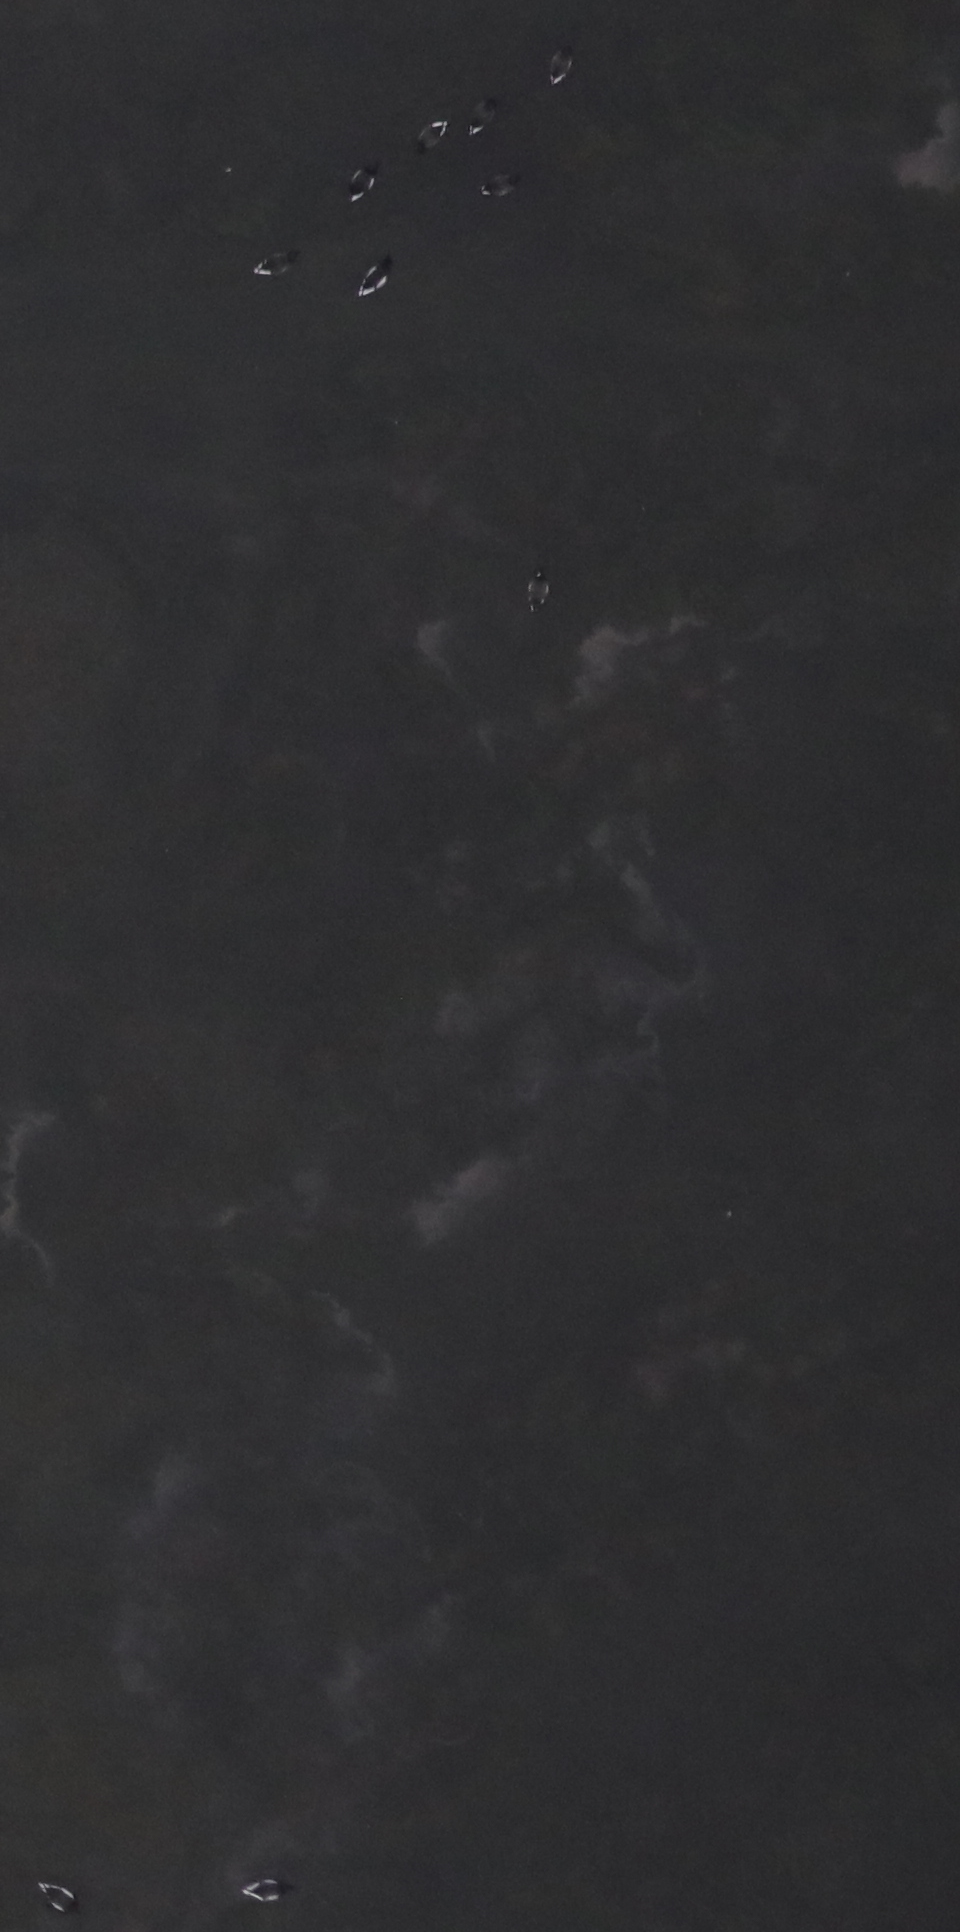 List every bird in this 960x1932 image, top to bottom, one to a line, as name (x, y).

brant (562, 66)
brant (482, 117)
brant (421, 141)
brant (501, 184)
brant (366, 189)
brant (270, 263)
brant (374, 279)
brant (534, 579)
brant (268, 1889)
brant (57, 1897)